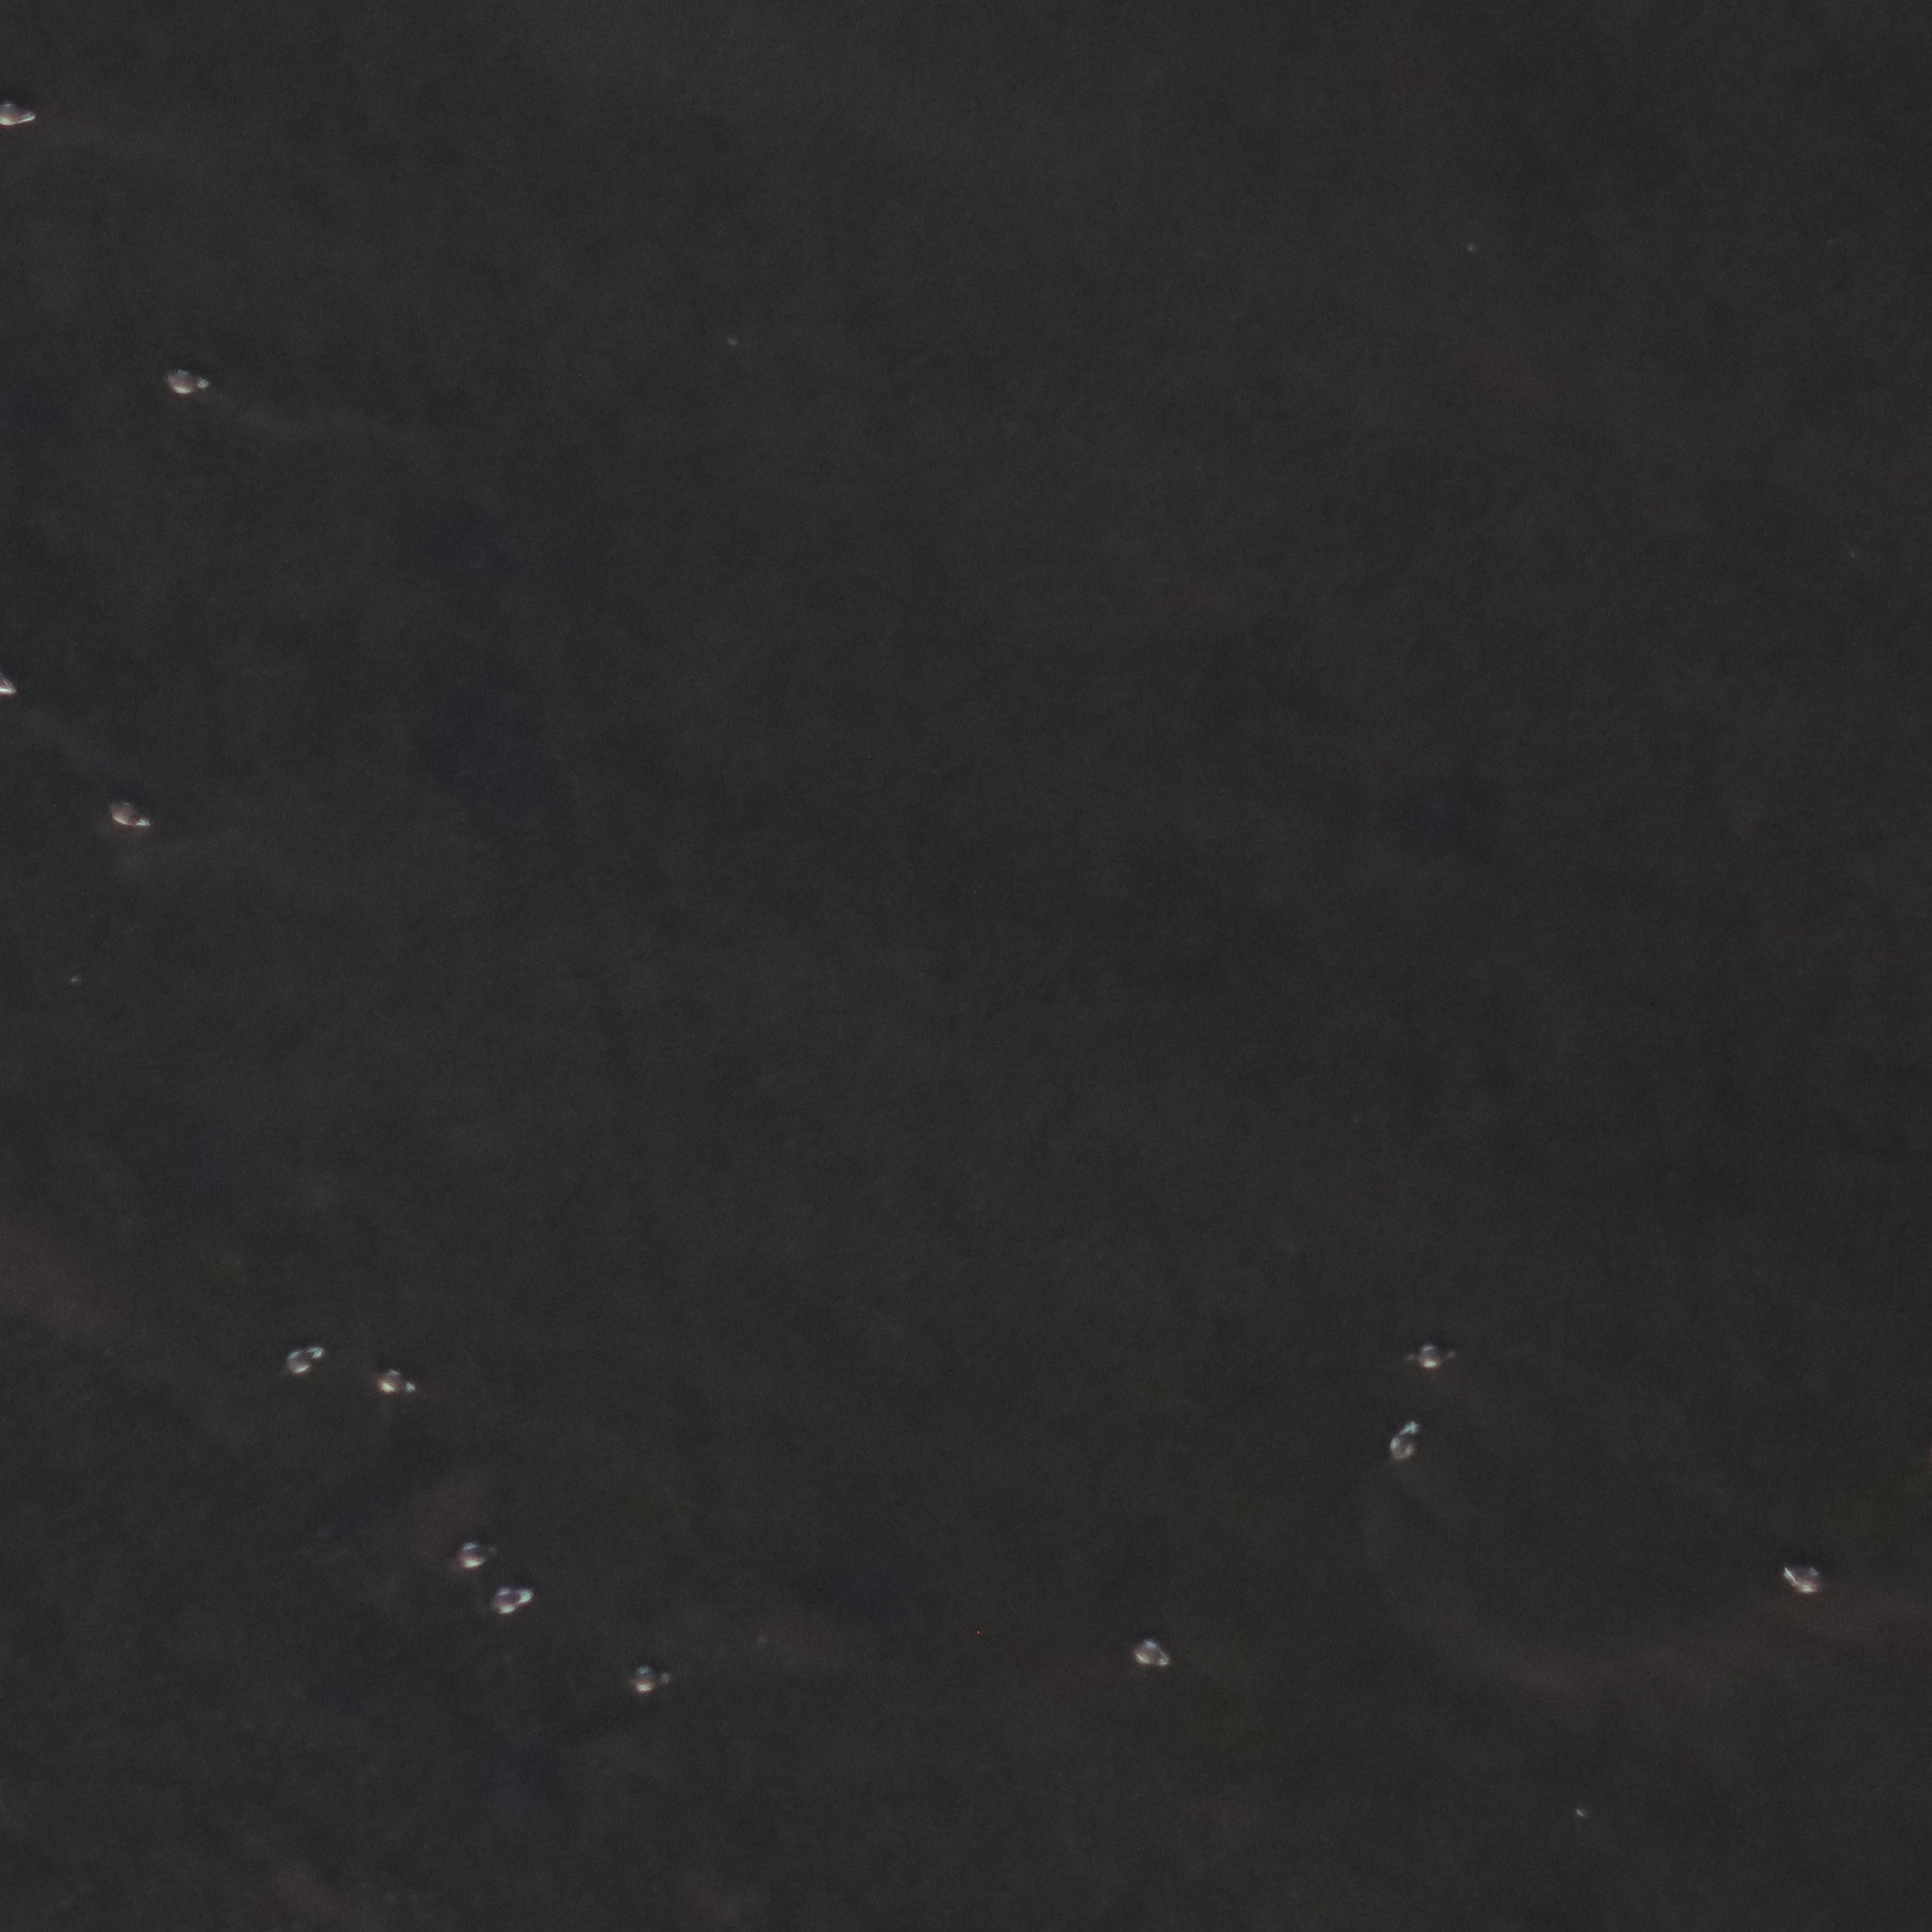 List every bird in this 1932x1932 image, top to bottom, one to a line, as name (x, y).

brant (8, 114)
brant (183, 381)
brant (126, 815)
brant (1431, 1354)
brant (301, 1362)
brant (392, 1380)
brant (1404, 1441)
brant (472, 1554)
brant (1802, 1576)
brant (506, 1600)
brant (1148, 1655)
brant (647, 1677)